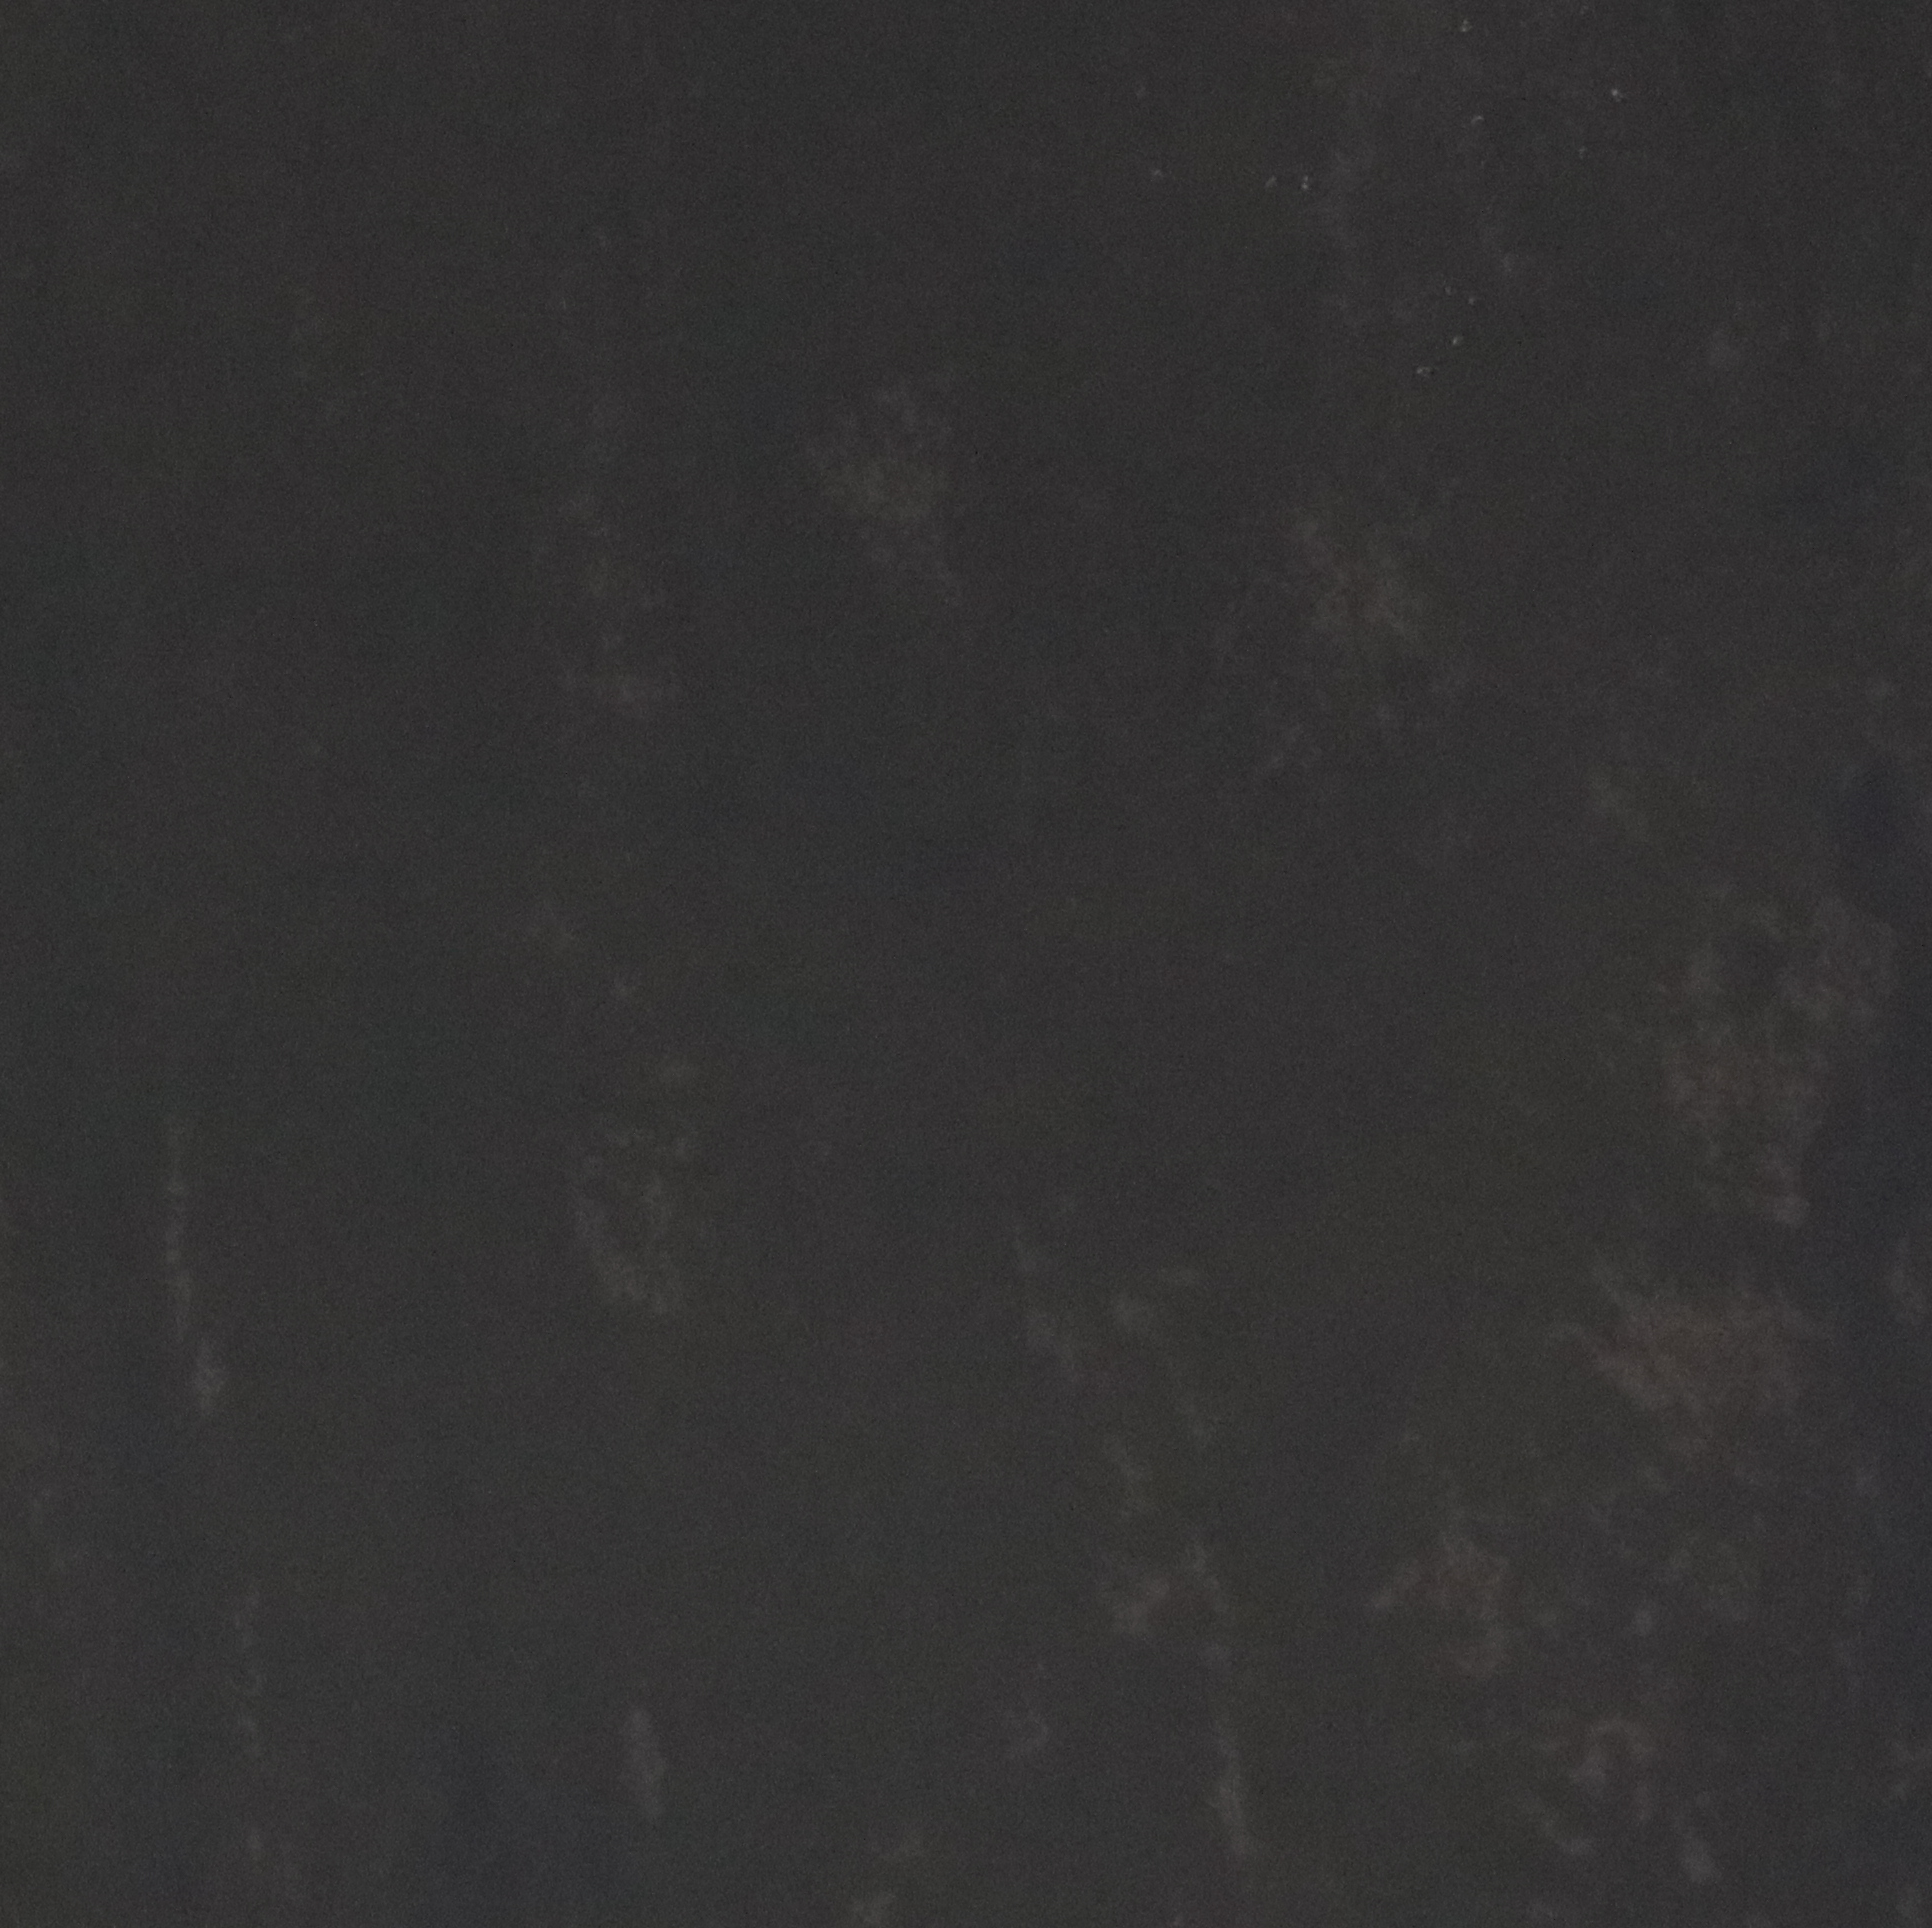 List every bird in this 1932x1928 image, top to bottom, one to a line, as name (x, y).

brant (1469, 31)
brant (1148, 96)
brant (1620, 100)
brant (1474, 110)
brant (1583, 149)
brant (1163, 174)
brant (1263, 177)
brant (1308, 177)
brant (1457, 287)
brant (1490, 293)
brant (1461, 329)
brant (1422, 366)